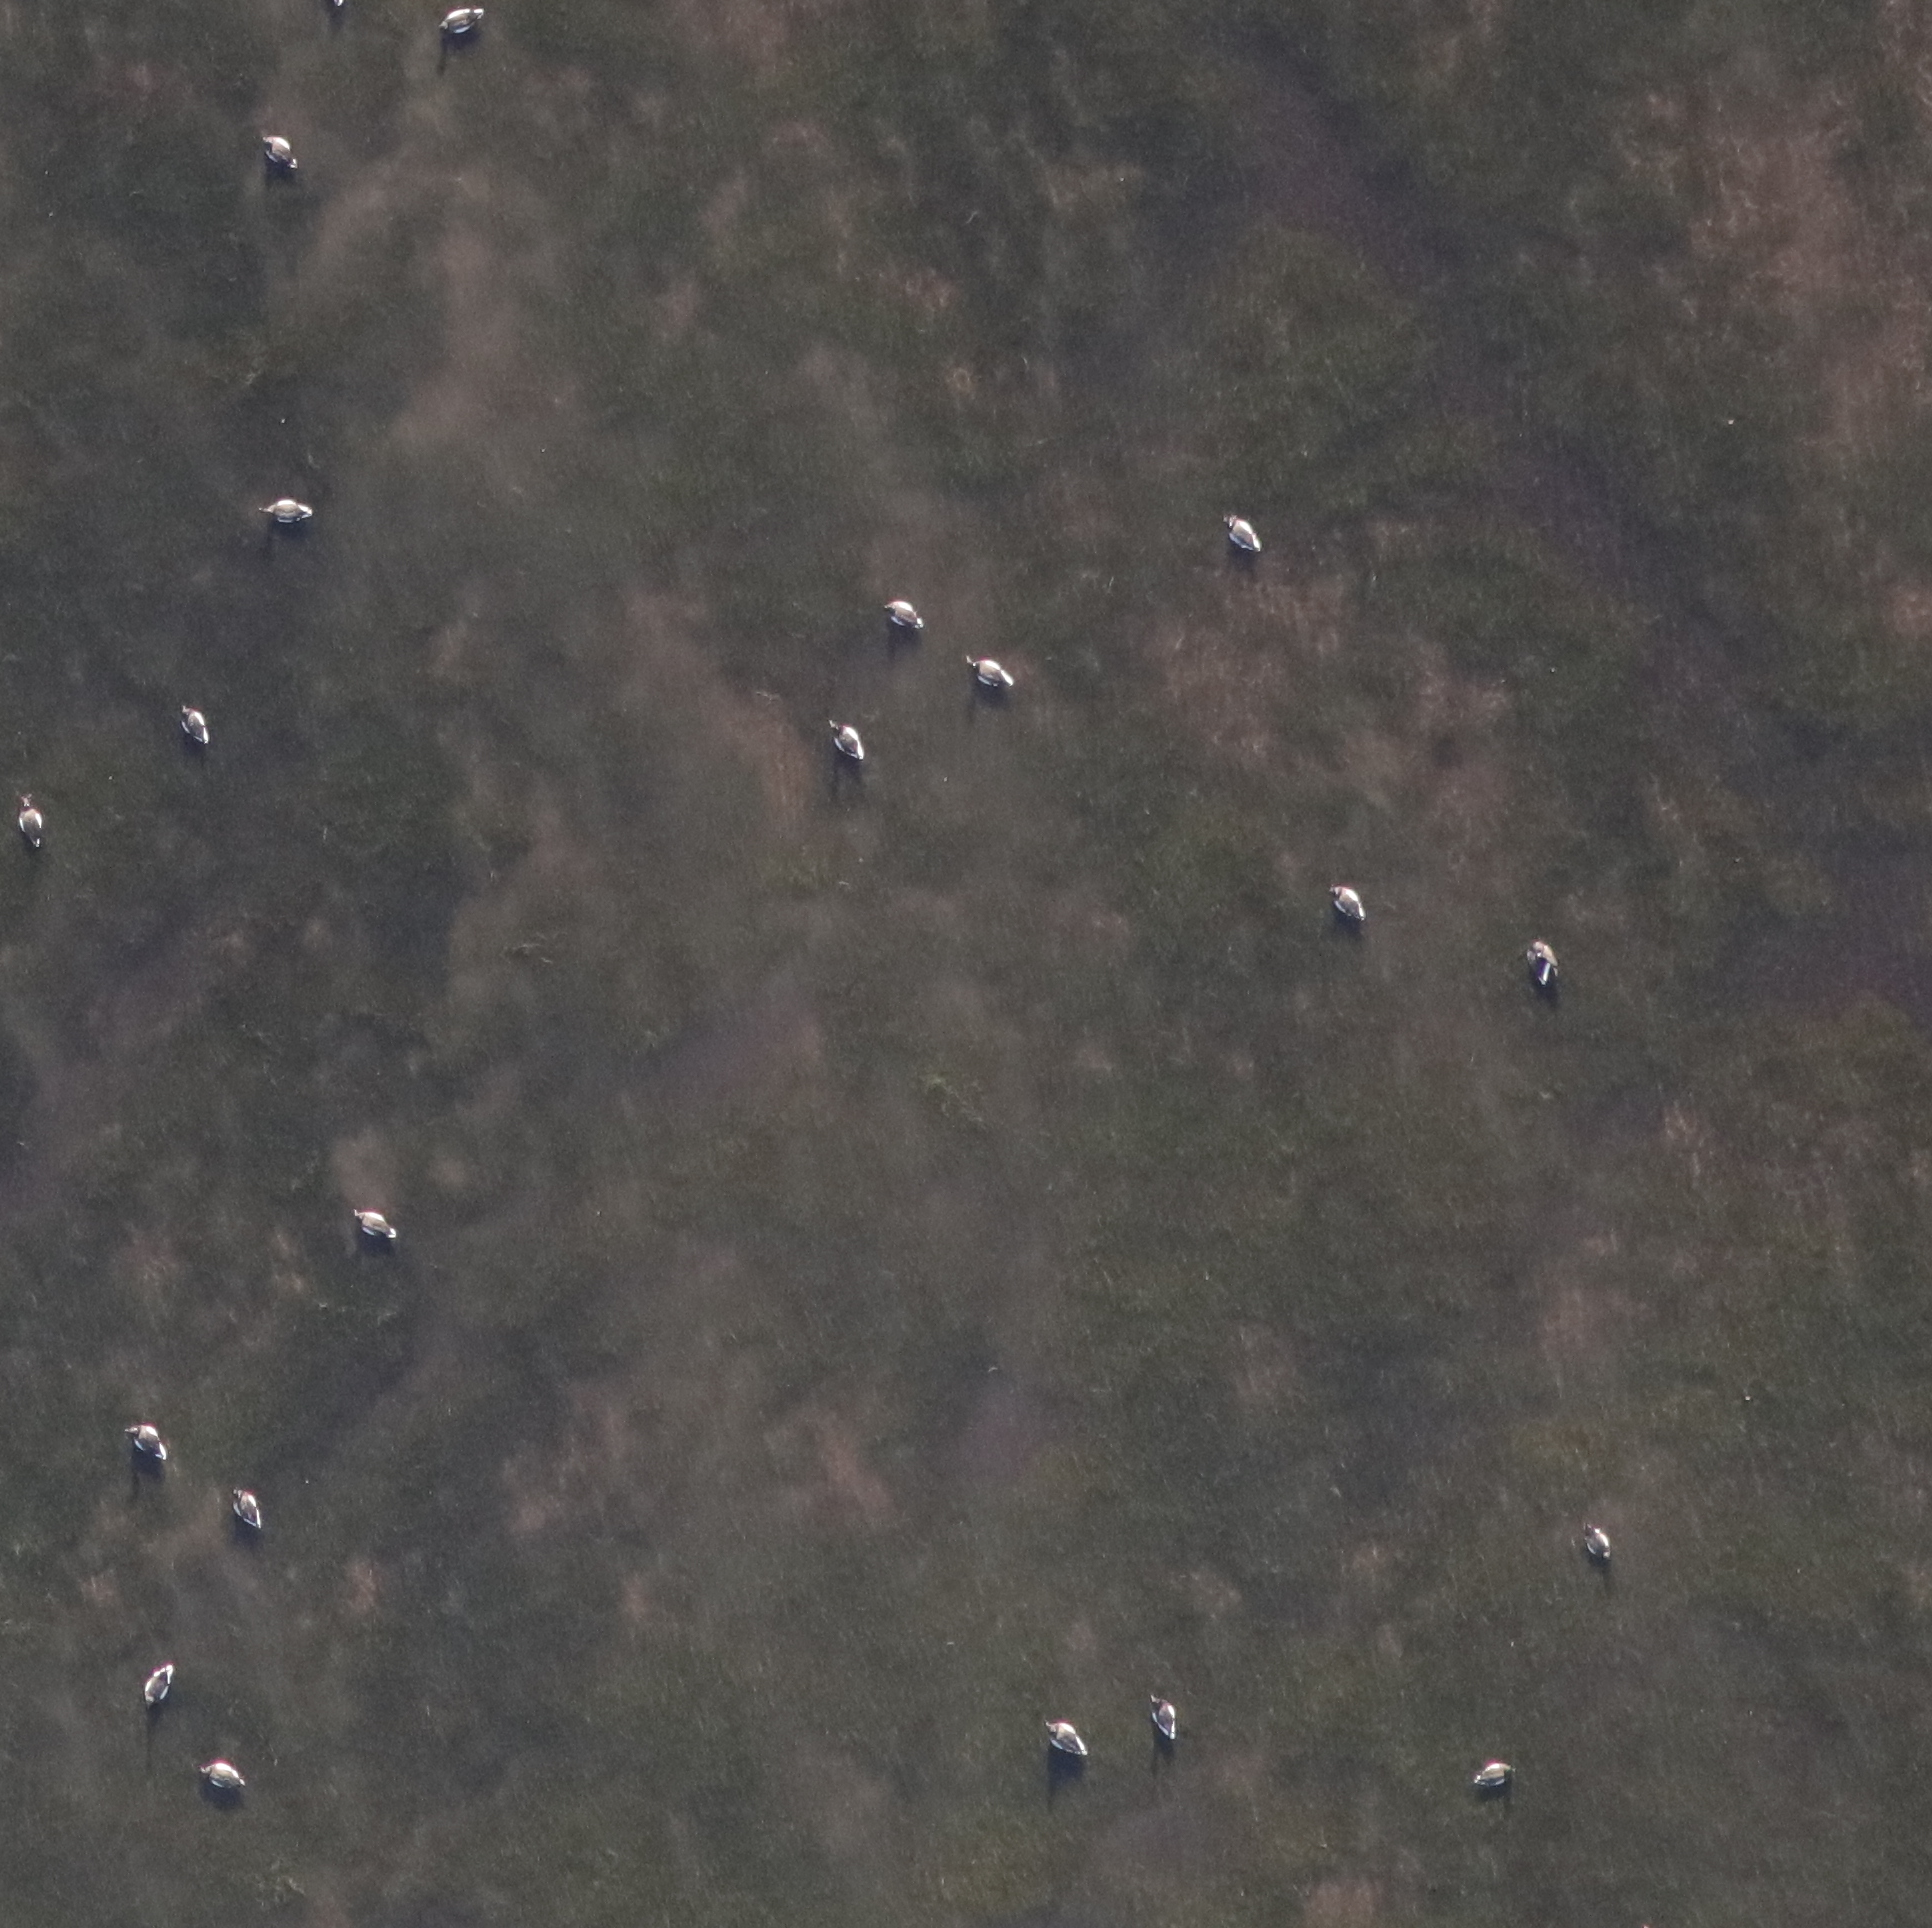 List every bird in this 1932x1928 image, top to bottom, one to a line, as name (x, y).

brant (460, 22)
brant (279, 150)
brant (287, 510)
brant (1242, 532)
brant (903, 613)
brant (991, 672)
brant (194, 724)
brant (848, 740)
brant (31, 823)
brant (1347, 902)
brant (1539, 958)
brant (374, 1224)
brant (147, 1438)
brant (247, 1507)
brant (1595, 1542)
brant (157, 1685)
brant (1165, 1717)
brant (1065, 1738)
brant (1492, 1774)
brant (223, 1775)